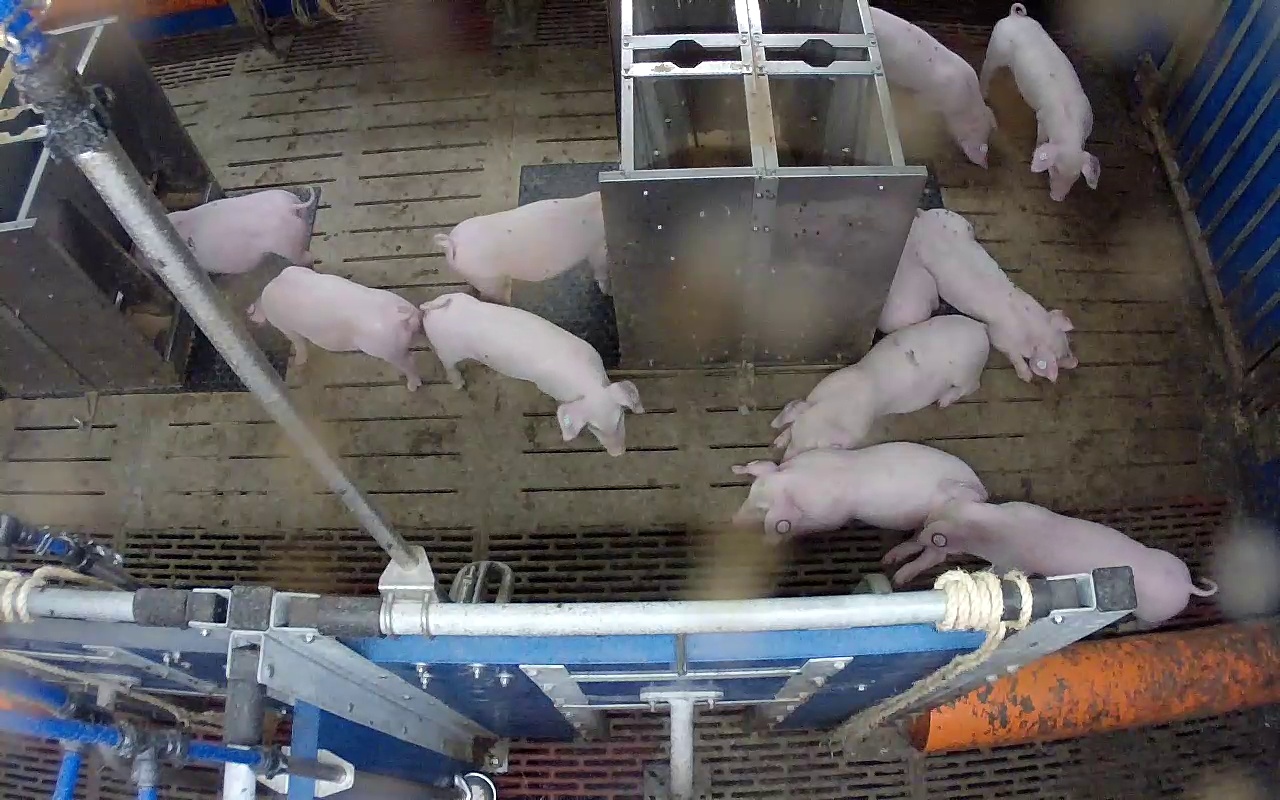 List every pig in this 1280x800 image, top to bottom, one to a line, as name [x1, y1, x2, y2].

pig [978, 2, 1102, 202]
pig [869, 6, 1000, 169]
pig [132, 184, 318, 274]
pig [432, 190, 613, 306]
pig [911, 205, 1082, 383]
pig [876, 234, 941, 337]
pig [246, 267, 423, 393]
pig [420, 292, 645, 457]
pig [767, 312, 992, 464]
pig [728, 442, 992, 586]
pig [916, 478, 1221, 633]